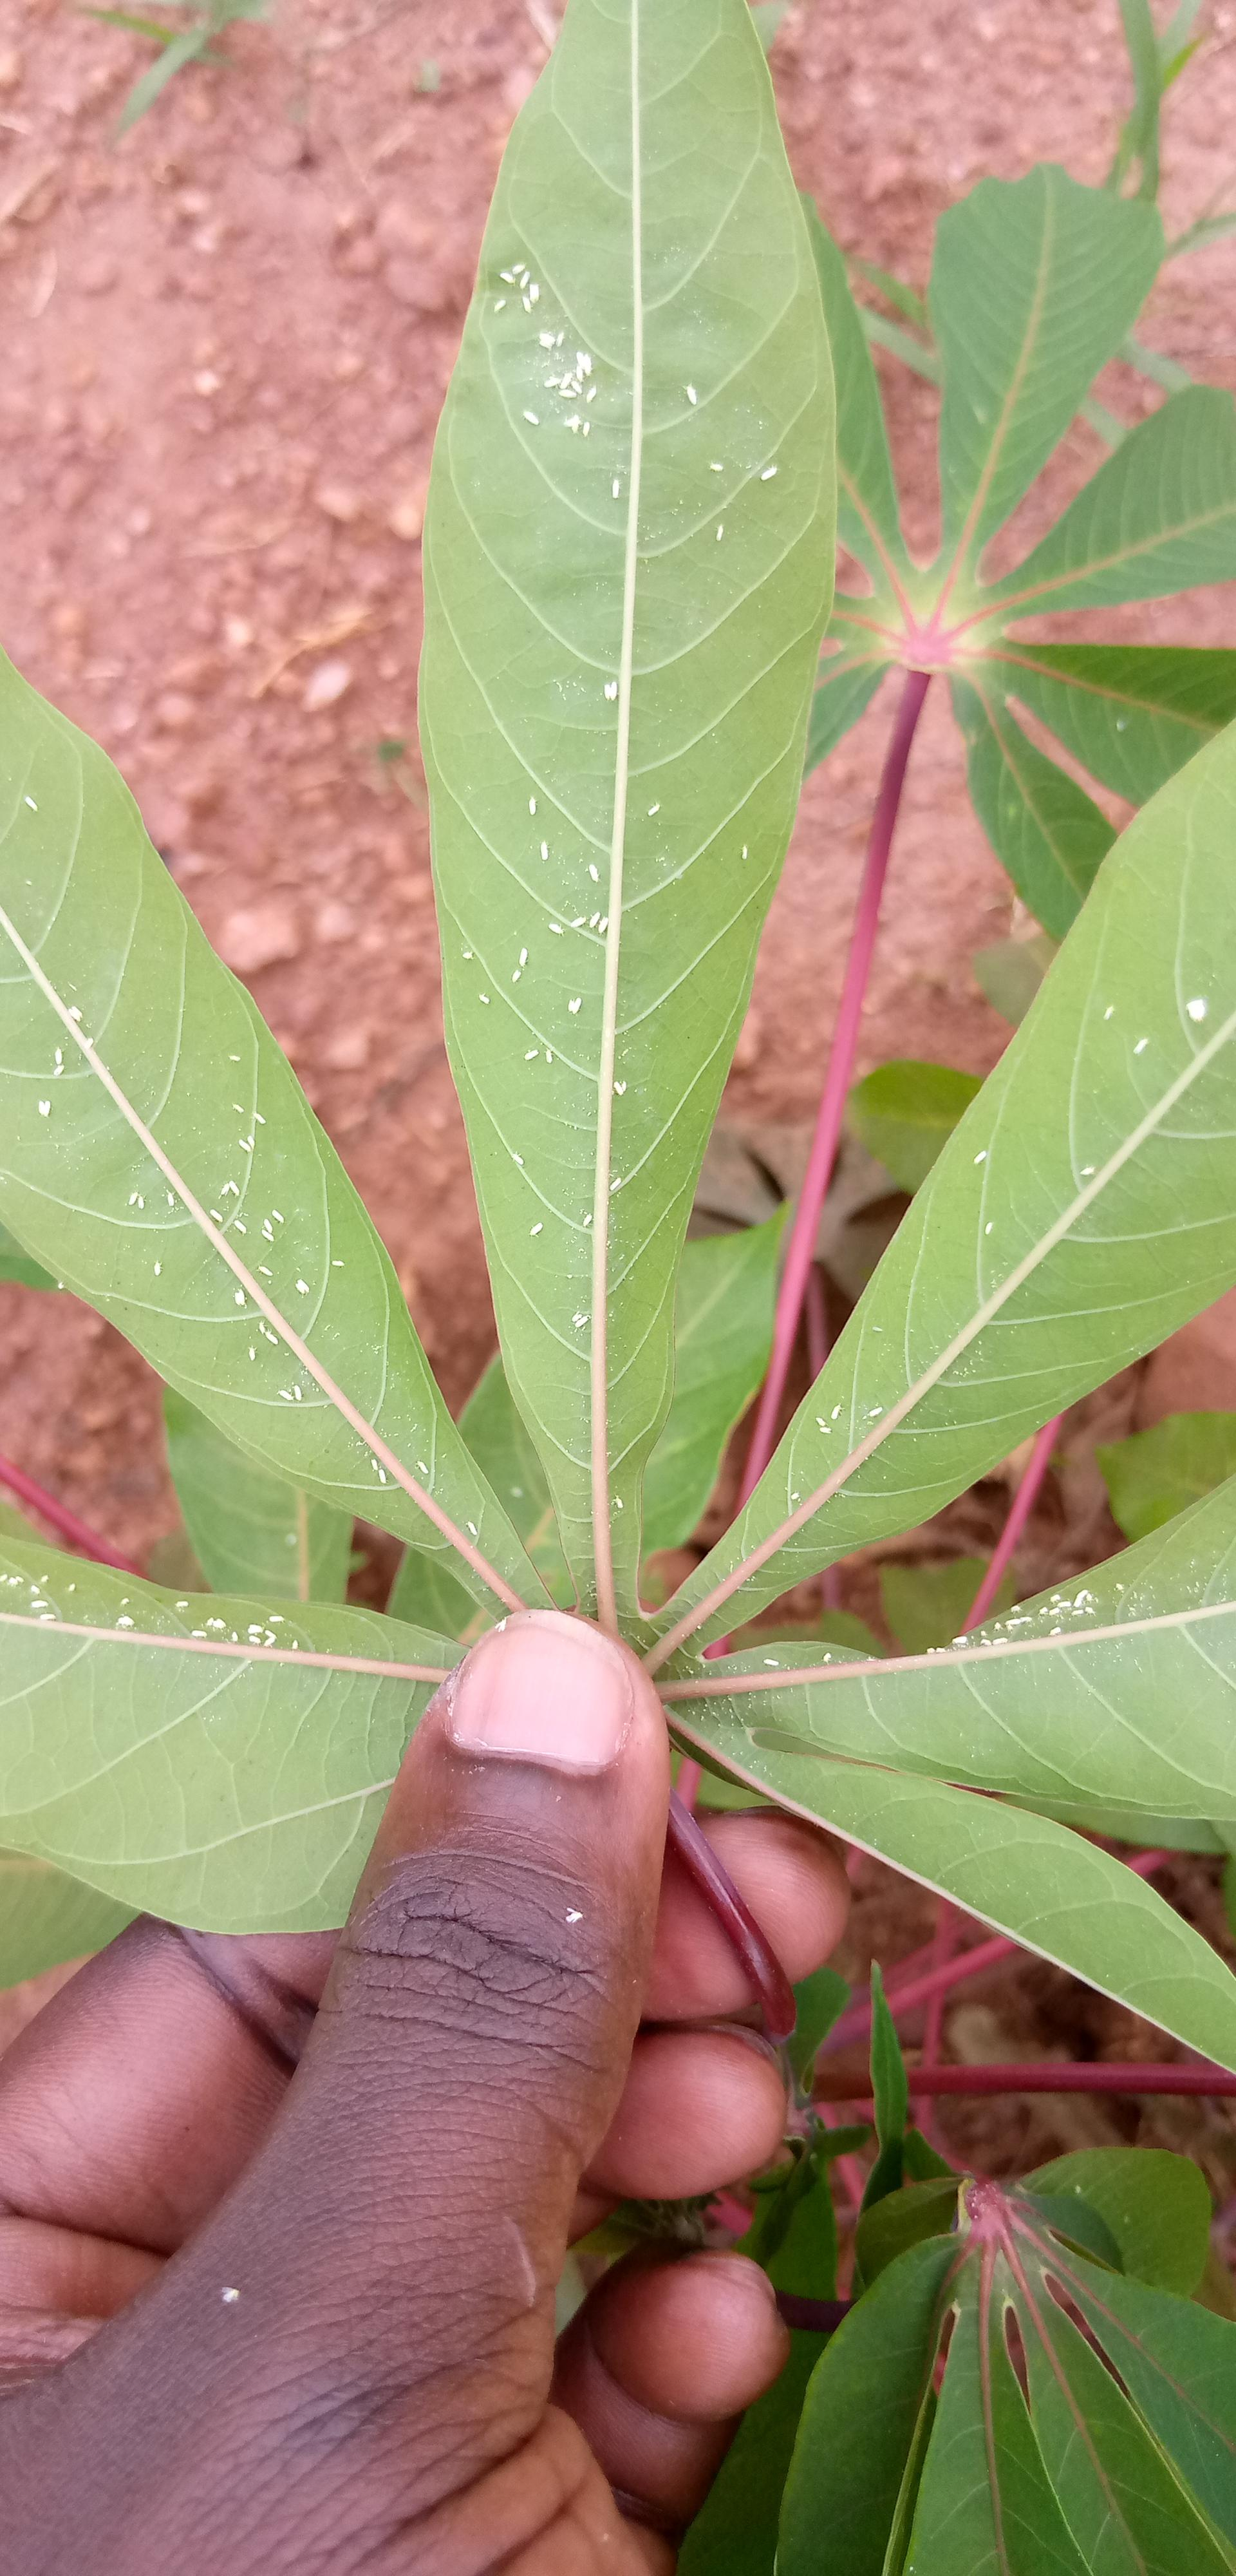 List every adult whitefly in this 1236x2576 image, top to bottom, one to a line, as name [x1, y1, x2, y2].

whitefly [512, 263, 527, 276]
whitefly [518, 270, 531, 289]
whitefly [498, 272, 515, 286]
whitefly [530, 283, 534, 305]
whitefly [534, 283, 541, 304]
whitefly [521, 296, 532, 314]
whitefly [492, 298, 507, 315]
whitefly [556, 330, 567, 348]
whitefly [538, 332, 556, 344]
whitefly [538, 340, 553, 350]
whitefly [576, 350, 584, 370]
whitefly [584, 354, 594, 378]
whitefly [575, 364, 584, 383]
whitefly [559, 370, 574, 390]
whitefly [543, 374, 563, 388]
whitefly [571, 381, 583, 396]
whitefly [684, 382, 701, 410]
whitefly [584, 386, 599, 405]
whitefly [557, 389, 578, 400]
whitefly [521, 410, 542, 427]
whitefly [571, 413, 579, 435]
whitefly [562, 418, 583, 427]
whitefly [582, 419, 592, 440]
whitefly [708, 460, 727, 475]
whitefly [758, 465, 779, 482]
whitefly [610, 477, 623, 502]
whitefly [715, 522, 727, 544]
whitefly [610, 678, 618, 704]
whitefly [603, 683, 610, 703]
whitefly [24, 794, 41, 814]
whitefly [527, 794, 539, 817]
whitefly [644, 801, 664, 817]
whitefly [538, 838, 549, 862]
whitefly [740, 843, 751, 861]
whitefly [588, 862, 603, 884]
whitefly [588, 911, 601, 929]
whitefly [569, 914, 588, 929]
whitefly [597, 916, 610, 935]
whitefly [546, 922, 565, 936]
whitefly [517, 945, 529, 969]
whitefly [461, 950, 477, 961]
whitefly [510, 968, 523, 984]
whitefly [478, 992, 492, 1007]
whitefly [572, 996, 583, 1016]
whitefly [566, 998, 575, 1013]
whitefly [1184, 998, 1206, 1009]
whitefly [1100, 1003, 1116, 1021]
whitefly [70, 1005, 84, 1019]
whitefly [1195, 1005, 1206, 1022]
whitefly [66, 1007, 82, 1023]
whitefly [1189, 1007, 1195, 1023]
whitefly [83, 1036, 96, 1050]
whitefly [1131, 1036, 1150, 1056]
whitefly [53, 1045, 64, 1065]
whitefly [543, 1046, 555, 1065]
whitefly [523, 1048, 541, 1063]
whitefly [227, 1053, 243, 1065]
whitefly [52, 1065, 65, 1076]
whitefly [621, 1079, 627, 1092]
whitefly [612, 1081, 624, 1097]
whitefly [44, 1099, 51, 1117]
whitefly [37, 1100, 45, 1115]
whitefly [230, 1102, 247, 1115]
whitefly [252, 1112, 270, 1129]
whitefly [245, 1133, 257, 1150]
whitefly [238, 1139, 252, 1153]
whitefly [972, 1149, 988, 1166]
whitefly [509, 1151, 526, 1166]
whitefly [1077, 1163, 1096, 1177]
whitefly [608, 1174, 625, 1193]
whitefly [231, 1181, 241, 1198]
whitefly [220, 1182, 231, 1197]
whitefly [127, 1189, 139, 1207]
whitefly [164, 1190, 176, 1208]
whitefly [137, 1194, 147, 1212]
whitefly [208, 1207, 225, 1225]
whitefly [270, 1207, 288, 1225]
whitefly [581, 1210, 594, 1228]
whitefly [262, 1217, 275, 1234]
whitefly [232, 1218, 247, 1235]
whitefly [527, 1219, 546, 1239]
whitefly [982, 1219, 996, 1238]
whitefly [260, 1228, 276, 1244]
whitefly [151, 1258, 164, 1278]
whitefly [330, 1258, 347, 1269]
whitefly [257, 1262, 274, 1279]
whitefly [297, 1278, 311, 1294]
whitefly [55, 1280, 66, 1294]
whitefly [294, 1282, 306, 1296]
whitefly [239, 1287, 247, 1307]
whitefly [234, 1291, 240, 1307]
whitefly [571, 1310, 584, 1324]
whitefly [573, 1314, 592, 1331]
whitefly [258, 1320, 267, 1335]
whitefly [264, 1330, 279, 1347]
whitefly [246, 1345, 258, 1365]
whitefly [293, 1383, 304, 1403]
whitefly [276, 1388, 294, 1403]
whitefly [830, 1402, 843, 1421]
whitefly [868, 1404, 885, 1420]
whitefly [814, 1416, 829, 1427]
whitefly [818, 1426, 834, 1436]
whitefly [370, 1457, 380, 1471]
whitefly [415, 1458, 432, 1477]
whitefly [378, 1468, 388, 1486]
whitefly [788, 1491, 801, 1501]
whitefly [613, 1494, 625, 1511]
whitefly [465, 1520, 479, 1538]
whitefly [1, 1572, 9, 1583]
whitefly [39, 1574, 50, 1584]
whitefly [15, 1575, 24, 1584]
whitefly [8, 1575, 19, 1588]
whitefly [68, 1580, 77, 1593]
whitefly [1114, 1581, 1126, 1592]
whitefly [29, 1584, 42, 1596]
whitefly [1075, 1589, 1089, 1598]
whitefly [1085, 1591, 1094, 1603]
whitefly [1049, 1593, 1062, 1605]
whitefly [119, 1596, 134, 1608]
whitefly [1072, 1597, 1085, 1608]
whitefly [28, 1598, 51, 1609]
whitefly [173, 1599, 191, 1610]
whitefly [1056, 1600, 1072, 1608]
whitefly [1009, 1602, 1022, 1615]
whitefly [1037, 1604, 1048, 1617]
whitefly [1083, 1605, 1096, 1616]
whitefly [1048, 1607, 1060, 1616]
whitefly [1069, 1609, 1085, 1618]
whitefly [39, 1612, 59, 1622]
whitefly [268, 1613, 285, 1624]
whitefly [124, 1615, 135, 1627]
whitefly [206, 1616, 216, 1627]
whitefly [1020, 1616, 1033, 1625]
whitefly [117, 1616, 129, 1627]
whitefly [1004, 1617, 1020, 1625]
whitefly [216, 1618, 227, 1629]
whitefly [212, 1619, 224, 1630]
whitefly [991, 1620, 1003, 1633]
whitefly [248, 1623, 264, 1631]
whitefly [1006, 1625, 1014, 1633]
whitefly [1048, 1625, 1064, 1637]
whitefly [247, 1627, 264, 1634]
whitefly [191, 1627, 209, 1640]
whitefly [264, 1629, 278, 1640]
whitefly [978, 1629, 989, 1639]
whitefly [230, 1630, 239, 1644]
whitefly [950, 1634, 968, 1645]
whitefly [247, 1634, 262, 1646]
whitefly [991, 1635, 1009, 1645]
whitefly [263, 1636, 277, 1647]
whitefly [291, 1638, 300, 1652]
whitefly [979, 1638, 991, 1647]
whitefly [935, 1645, 947, 1655]
whitefly [924, 1646, 935, 1655]
whitefly [820, 1651, 832, 1663]
whitefly [762, 1657, 781, 1667]